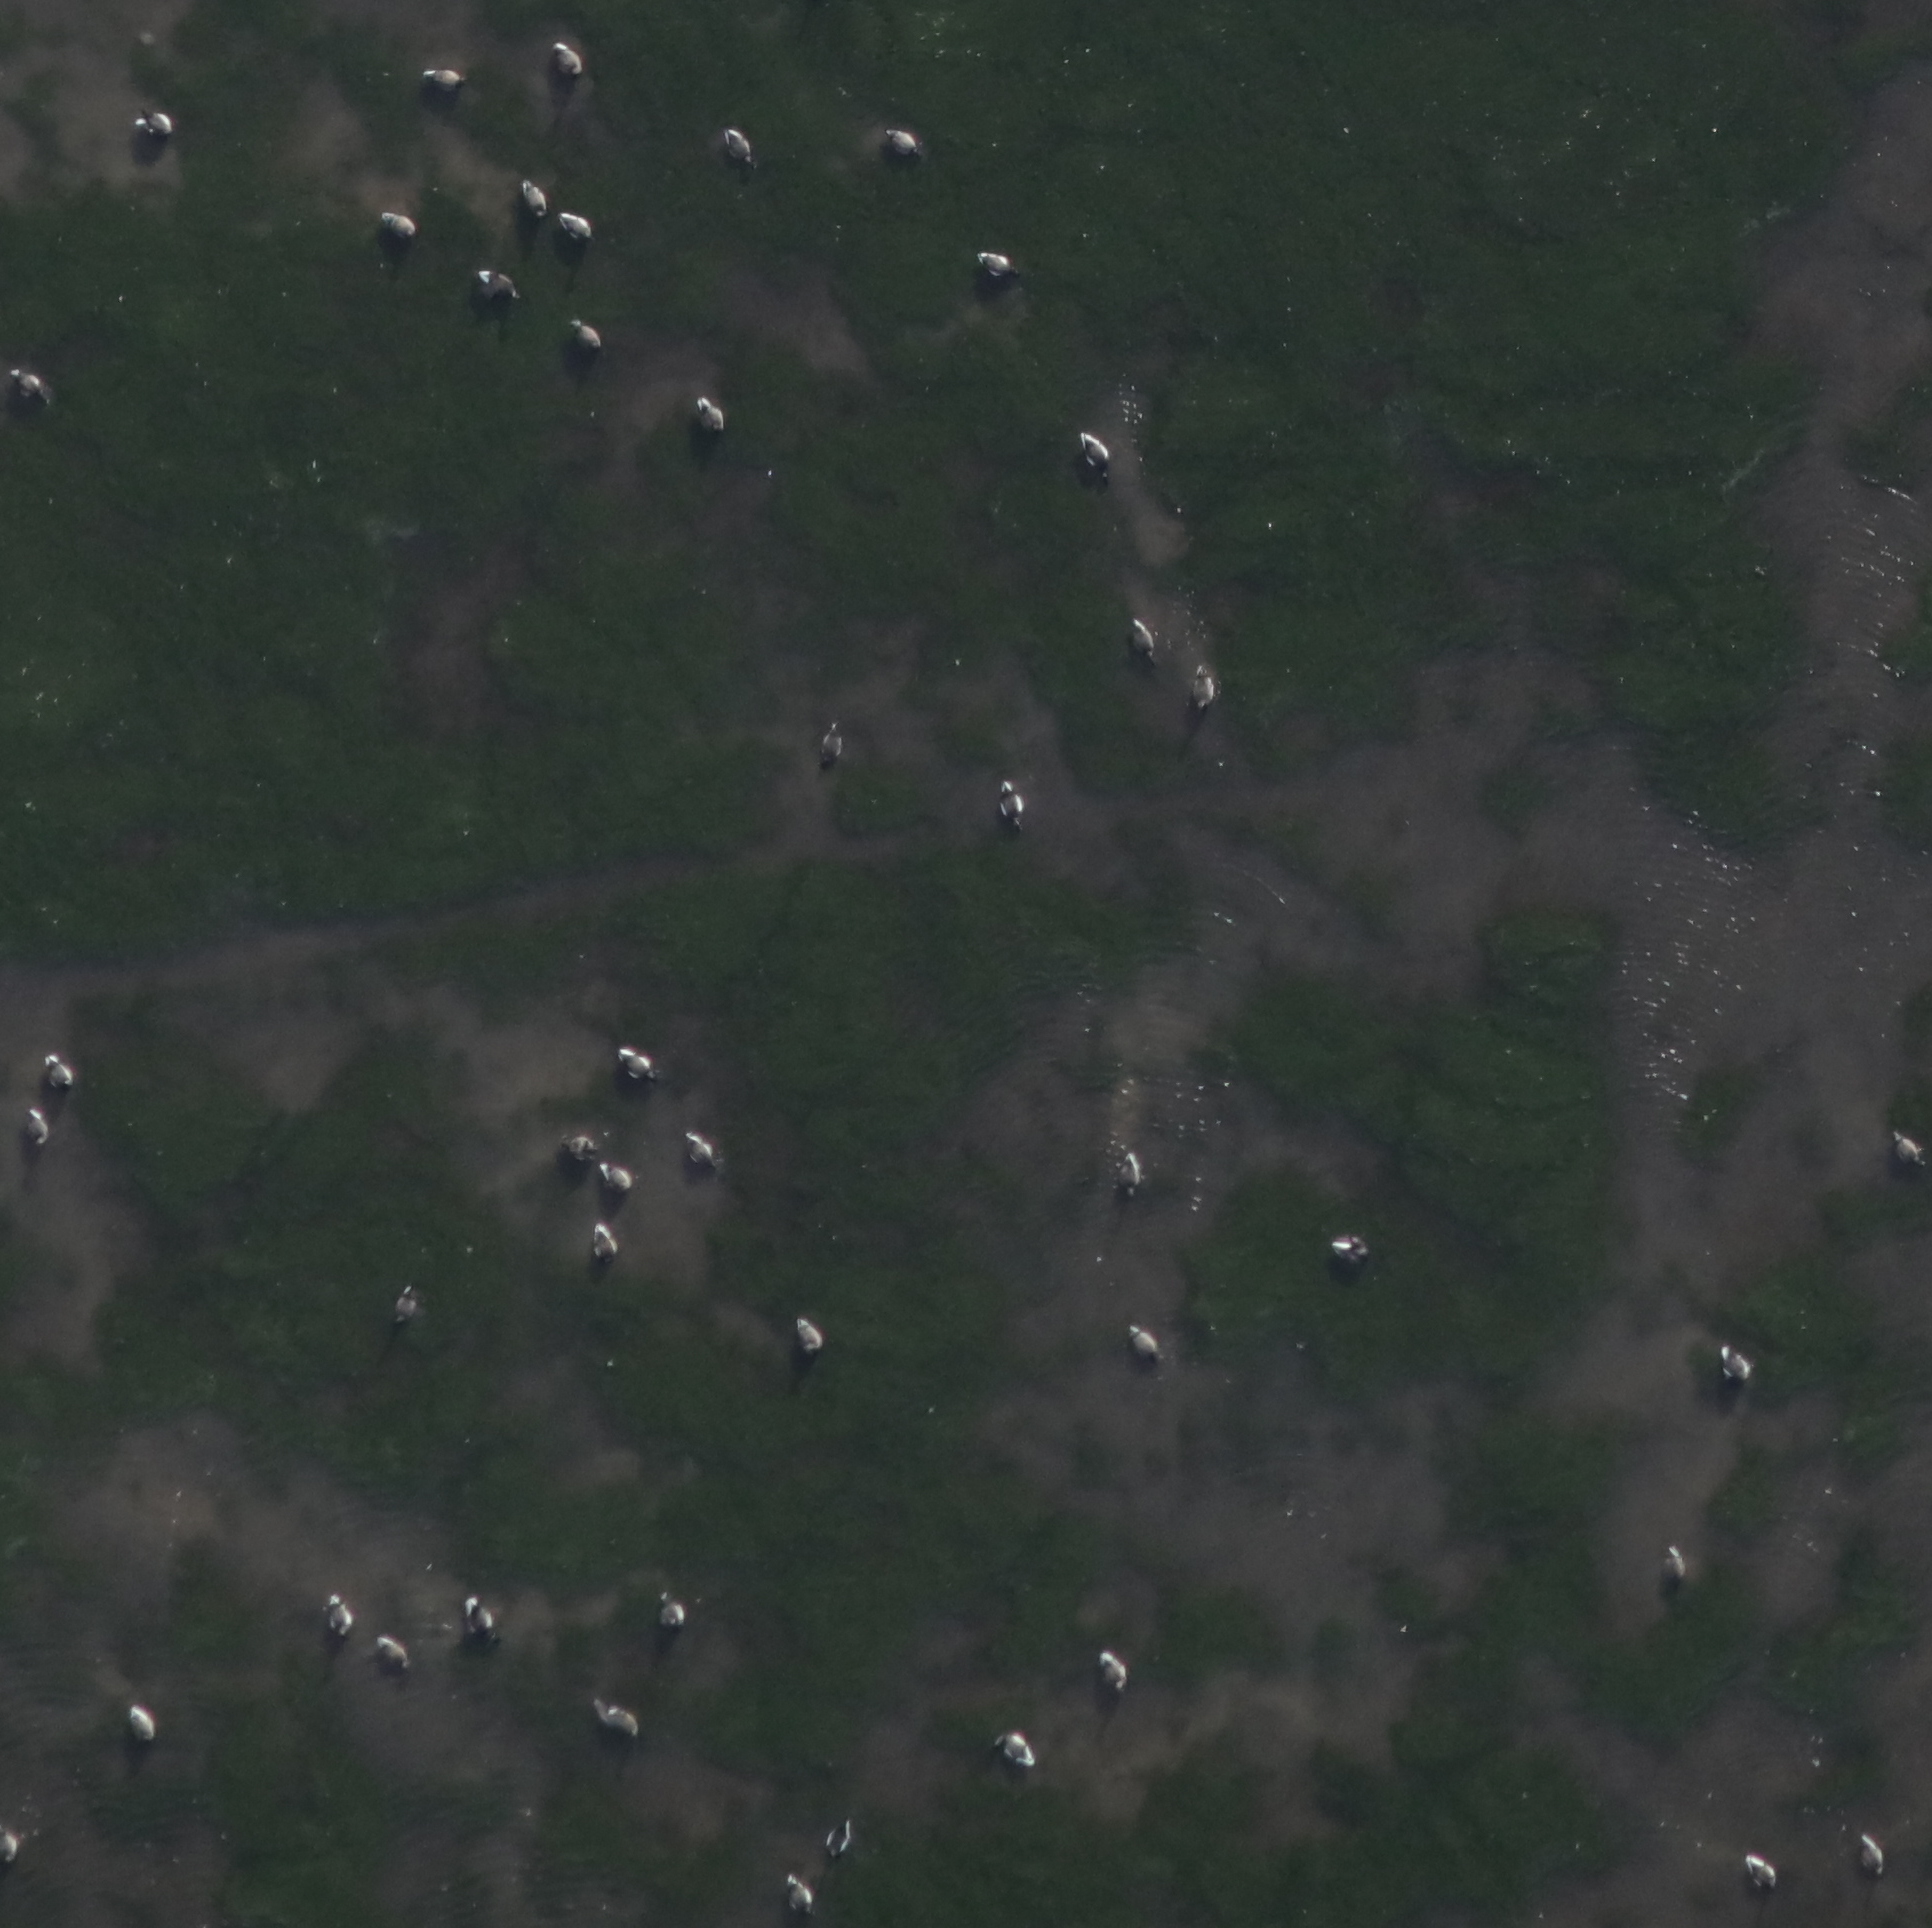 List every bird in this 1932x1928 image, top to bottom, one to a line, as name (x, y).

brant (570, 59)
brant (446, 80)
brant (157, 125)
brant (902, 143)
brant (739, 148)
brant (537, 198)
brant (401, 225)
brant (578, 228)
brant (995, 265)
brant (499, 286)
brant (587, 338)
brant (27, 385)
brant (711, 418)
brant (1096, 453)
brant (1143, 641)
brant (1202, 690)
brant (832, 747)
brant (1012, 805)
brant (639, 1065)
brant (57, 1073)
brant (38, 1126)
brant (581, 1148)
brant (1907, 1152)
brant (703, 1154)
brant (1131, 1173)
brant (615, 1176)
brant (602, 1245)
brant (1350, 1245)
brant (406, 1307)
brant (810, 1337)
brant (1144, 1346)
brant (1735, 1366)
brant (1676, 1570)
brant (671, 1611)
brant (340, 1616)
brant (478, 1618)
brant (392, 1654)
brant (1113, 1672)
brant (620, 1720)
brant (141, 1725)
brant (1016, 1749)
brant (838, 1842)
brant (7, 1844)
brant (1873, 1860)
brant (1760, 1874)
brant (798, 1900)